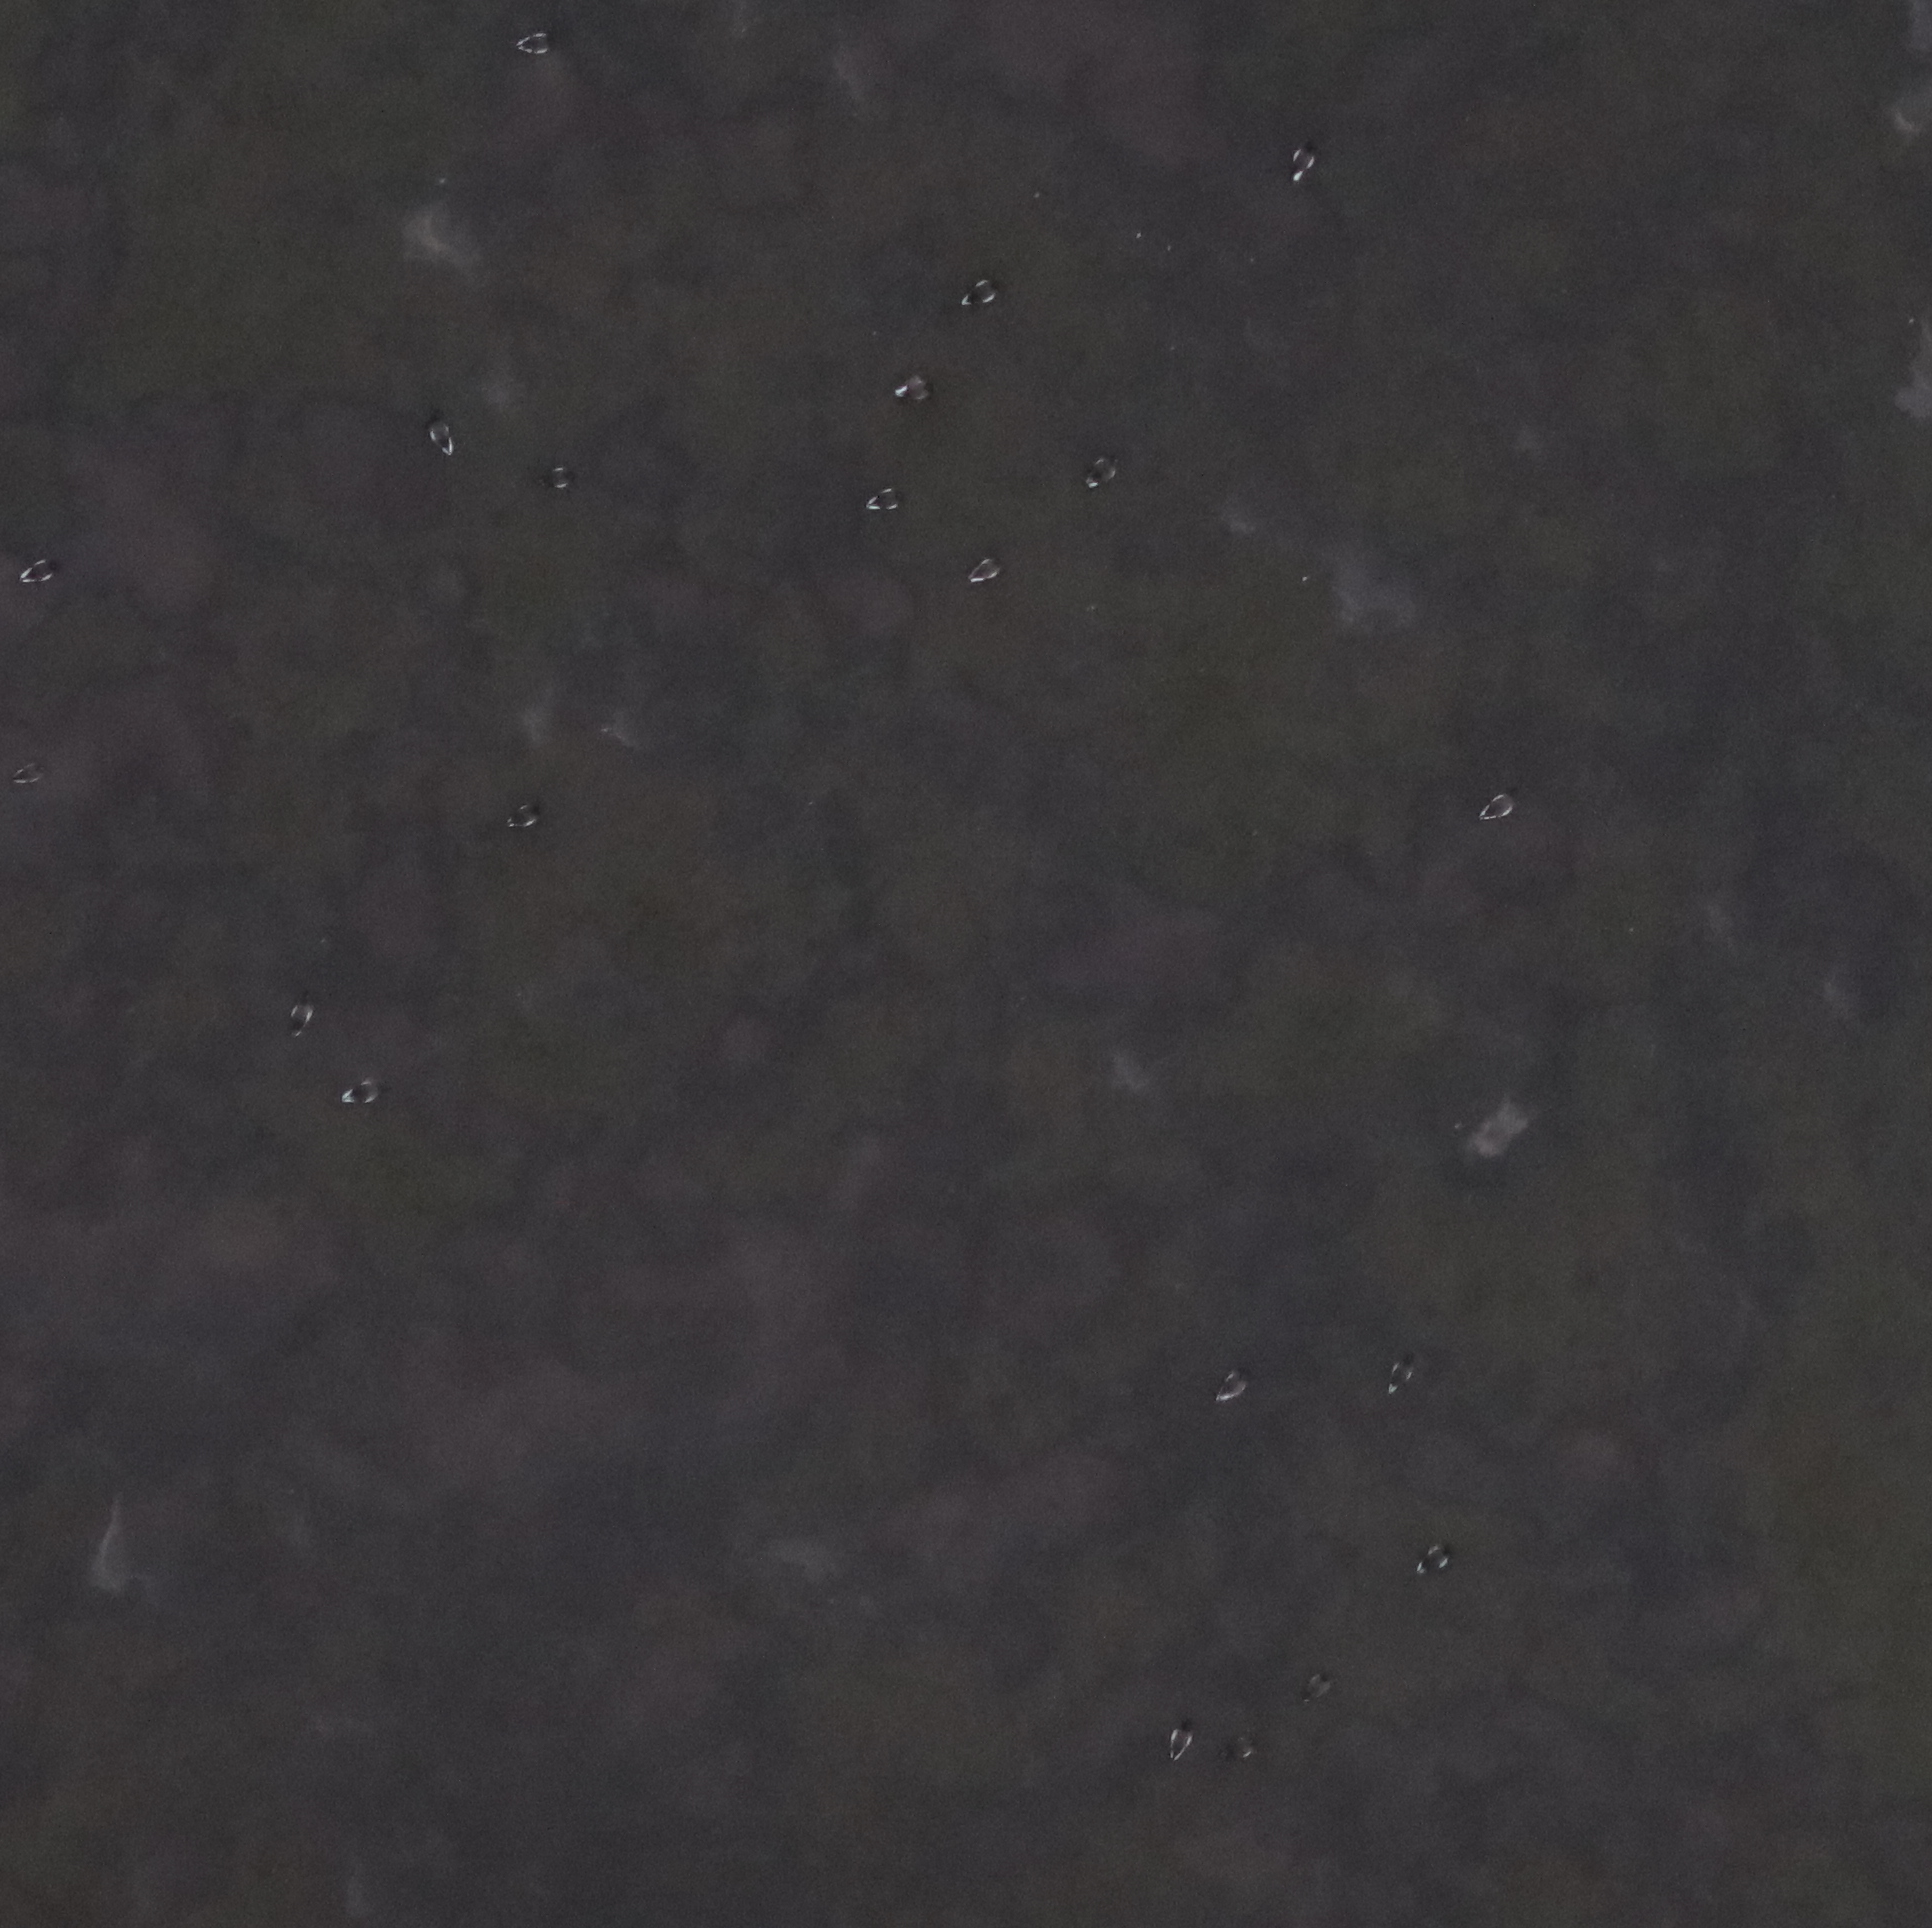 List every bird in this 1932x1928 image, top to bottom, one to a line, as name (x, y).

brant (536, 43)
brant (1303, 162)
brant (981, 293)
brant (916, 389)
brant (441, 434)
brant (1100, 470)
brant (560, 478)
brant (885, 498)
brant (39, 571)
brant (984, 571)
brant (28, 773)
brant (1499, 806)
brant (521, 815)
brant (301, 1017)
brant (363, 1093)
brant (1402, 1370)
brant (1234, 1384)
brant (1434, 1557)
brant (1320, 1684)
brant (1180, 1740)
brant (1239, 1747)